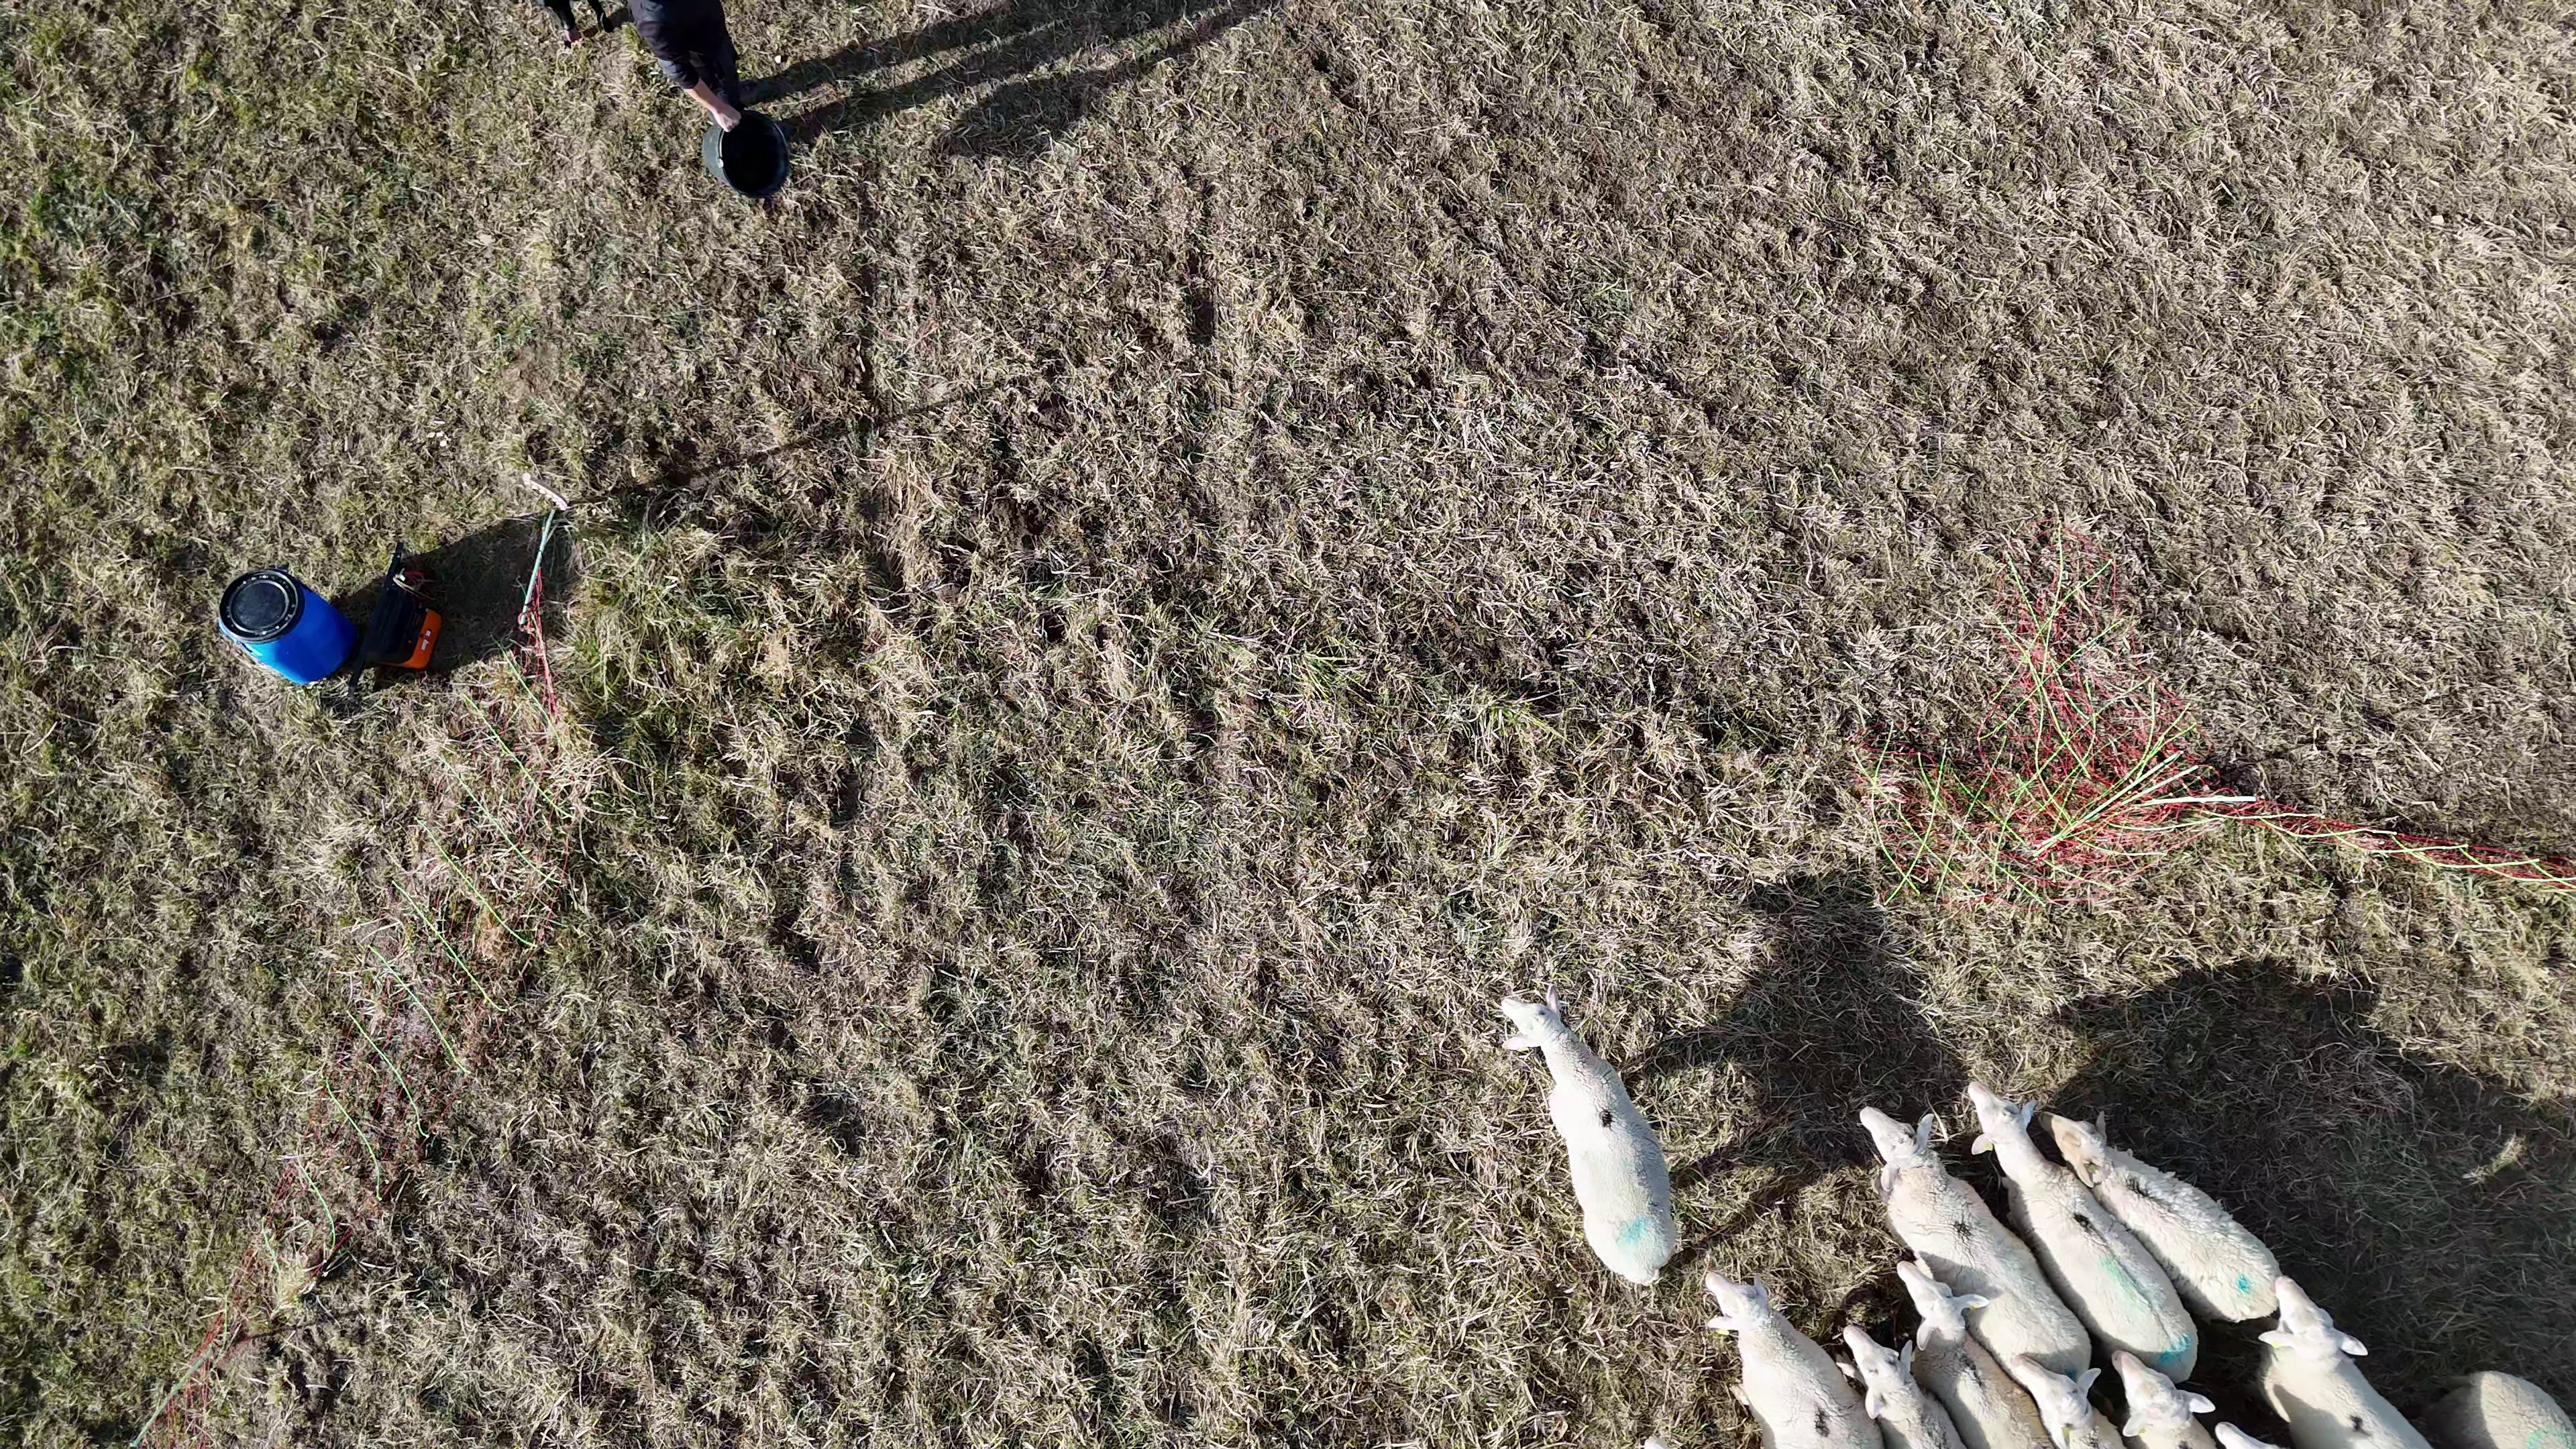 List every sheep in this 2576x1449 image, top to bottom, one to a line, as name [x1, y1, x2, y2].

sheep [1499, 988, 1677, 1285]
sheep [1967, 1080, 2197, 1369]
sheep [2038, 1104, 2284, 1322]
sheep [1858, 1107, 2090, 1387]
sheep [1896, 1260, 2057, 1449]
sheep [1706, 1271, 1885, 1449]
sheep [2258, 1276, 2433, 1449]
sheep [1843, 1325, 1966, 1449]
sheep [2108, 1350, 2222, 1449]
sheep [2013, 1355, 2124, 1449]
sheep [2421, 1368, 2576, 1449]